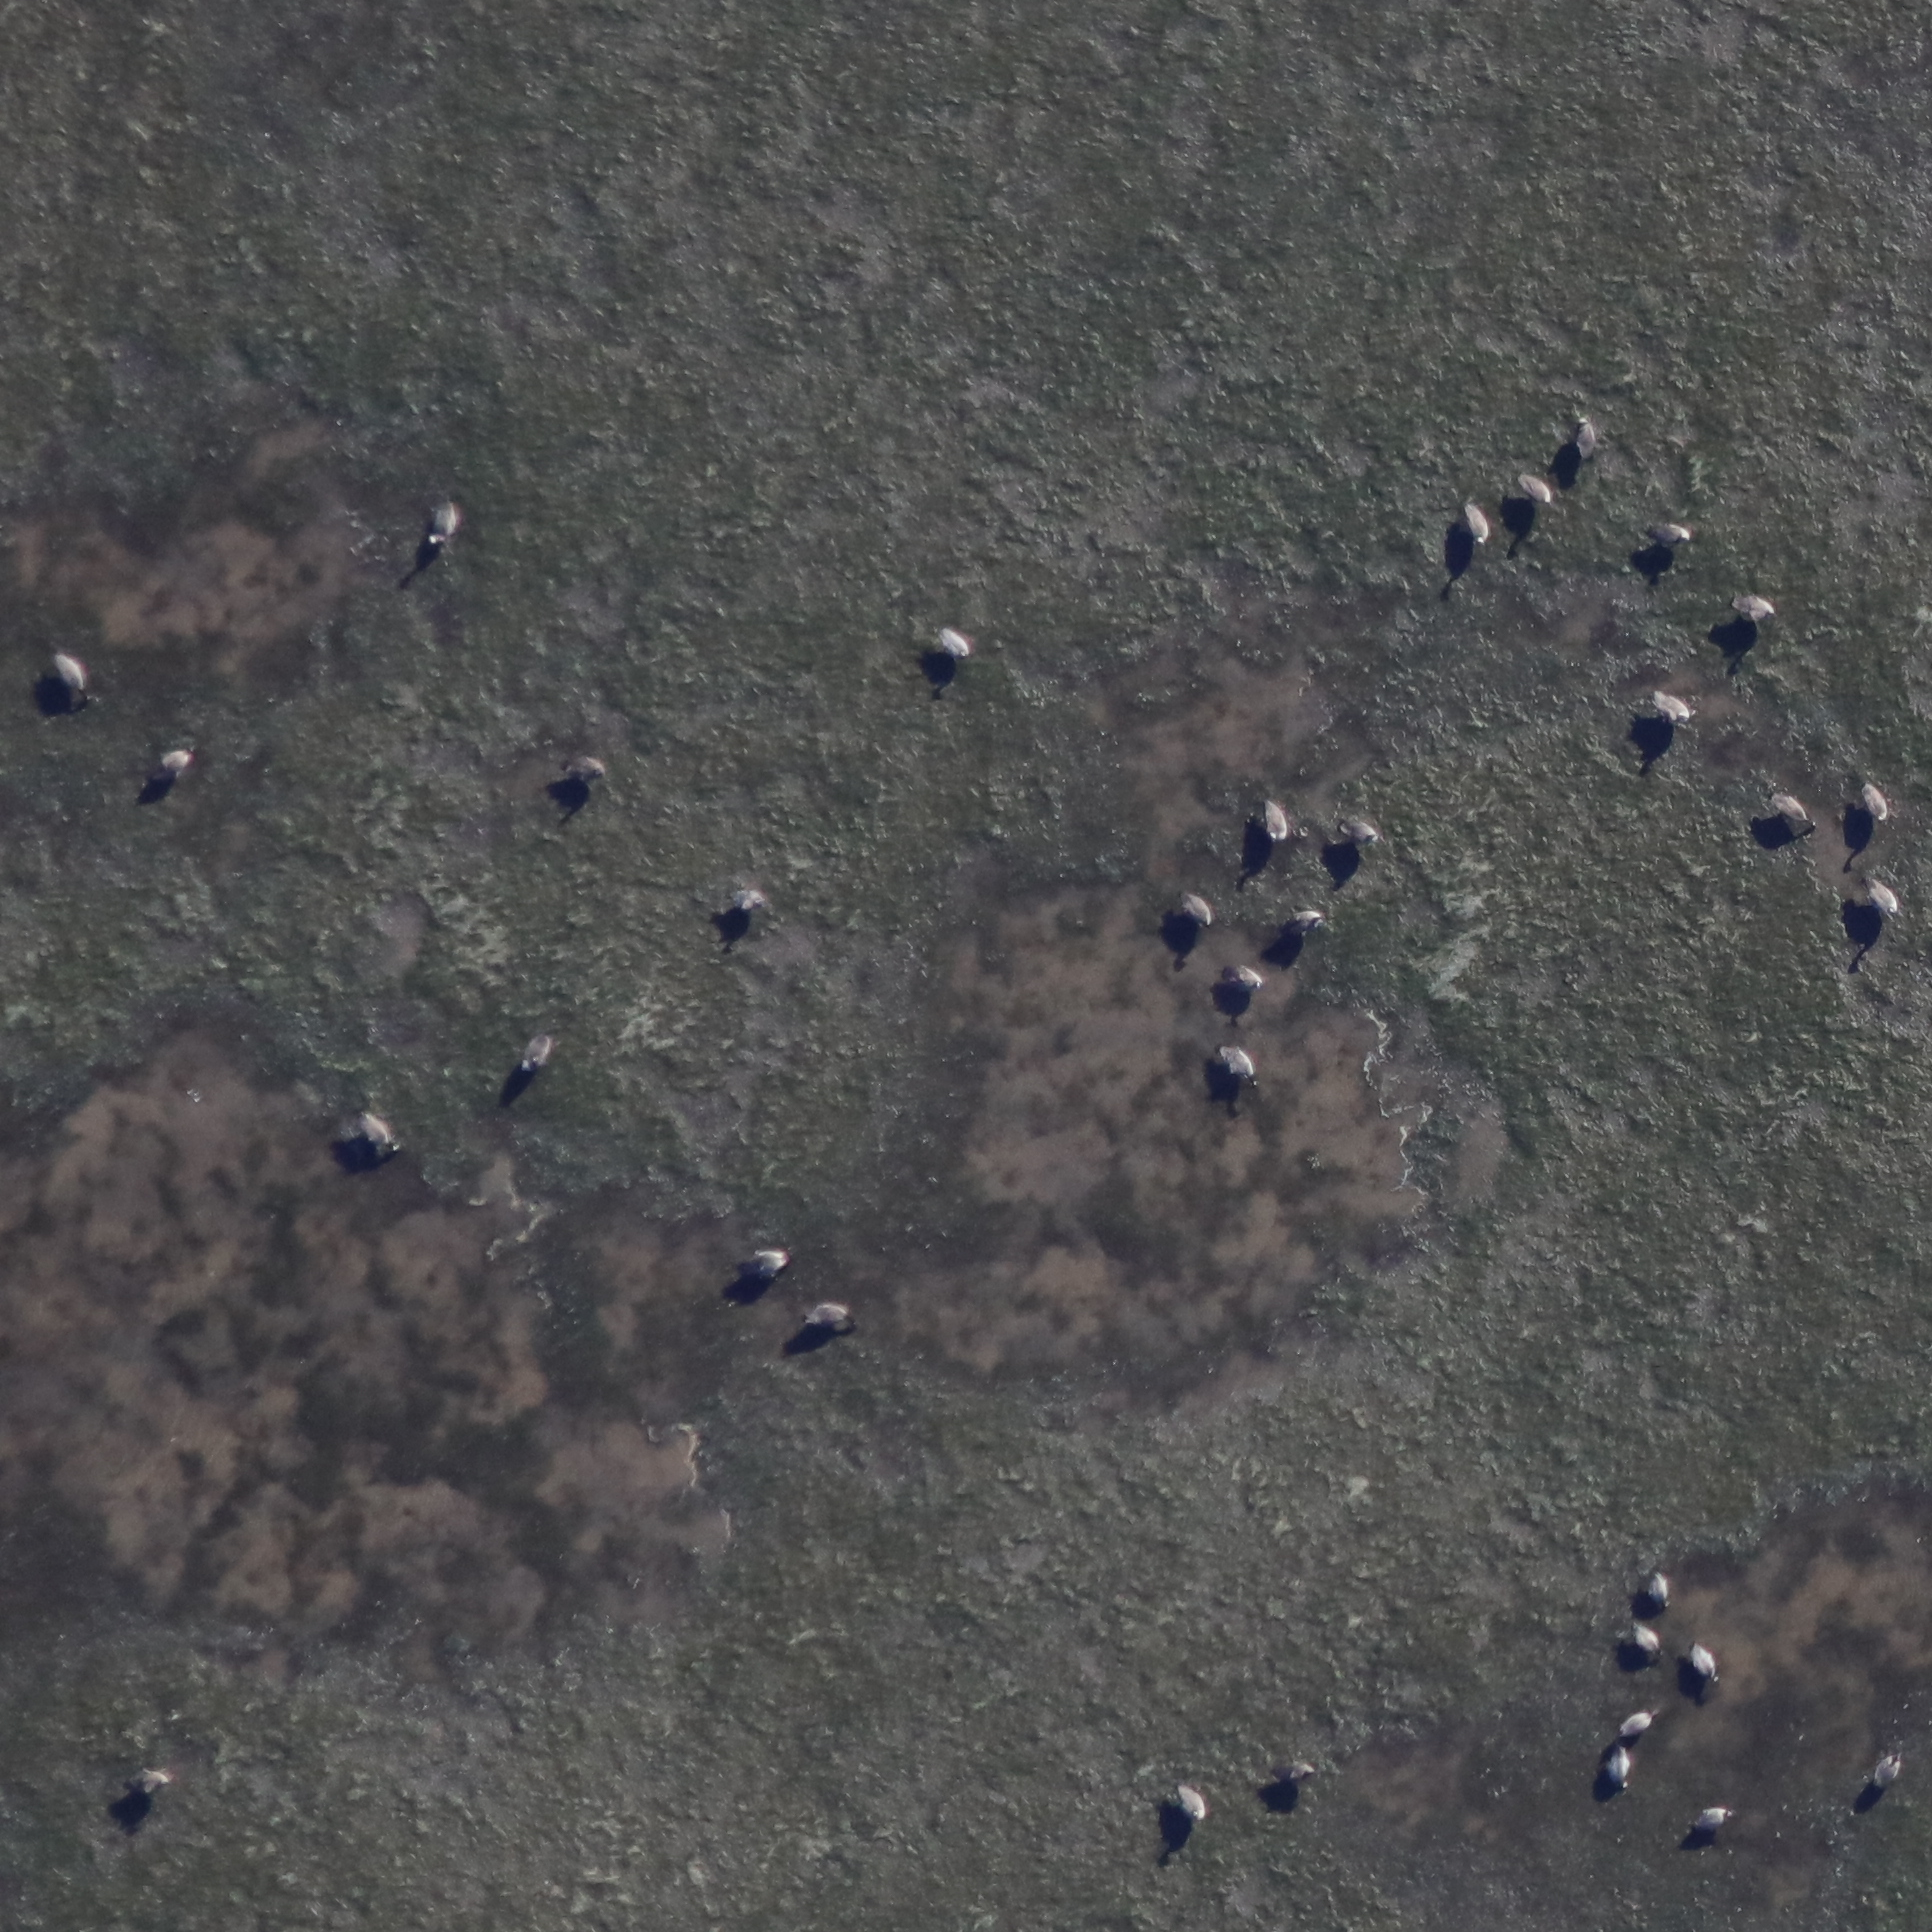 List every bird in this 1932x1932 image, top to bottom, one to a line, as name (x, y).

Canada goose (1584, 441)
Canada goose (1536, 484)
Canada goose (442, 521)
Canada goose (1479, 521)
Canada goose (1664, 525)
Canada goose (1751, 609)
Canada goose (954, 642)
Canada goose (70, 672)
Canada goose (1673, 710)
Canada goose (175, 763)
Canada goose (589, 771)
Canada goose (1875, 799)
Canada goose (1790, 809)
Canada goose (1275, 816)
Canada goose (1358, 829)
Canada goose (745, 898)
Canada goose (1883, 900)
Canada goose (1198, 907)
Canada goose (1300, 918)
Canada goose (1246, 977)
Canada goose (540, 1048)
Canada goose (1238, 1062)
Canada goose (376, 1128)
Canada goose (768, 1261)
Canada goose (832, 1314)
Canada goose (1655, 1588)
Canada goose (1648, 1636)
Canada goose (1703, 1661)
Canada goose (1641, 1726)
Canada goose (1619, 1764)
Canada goose (1290, 1772)
Canada goose (1888, 1772)
Canada goose (150, 1780)
Canada goose (1194, 1802)
Canada goose (1712, 1822)